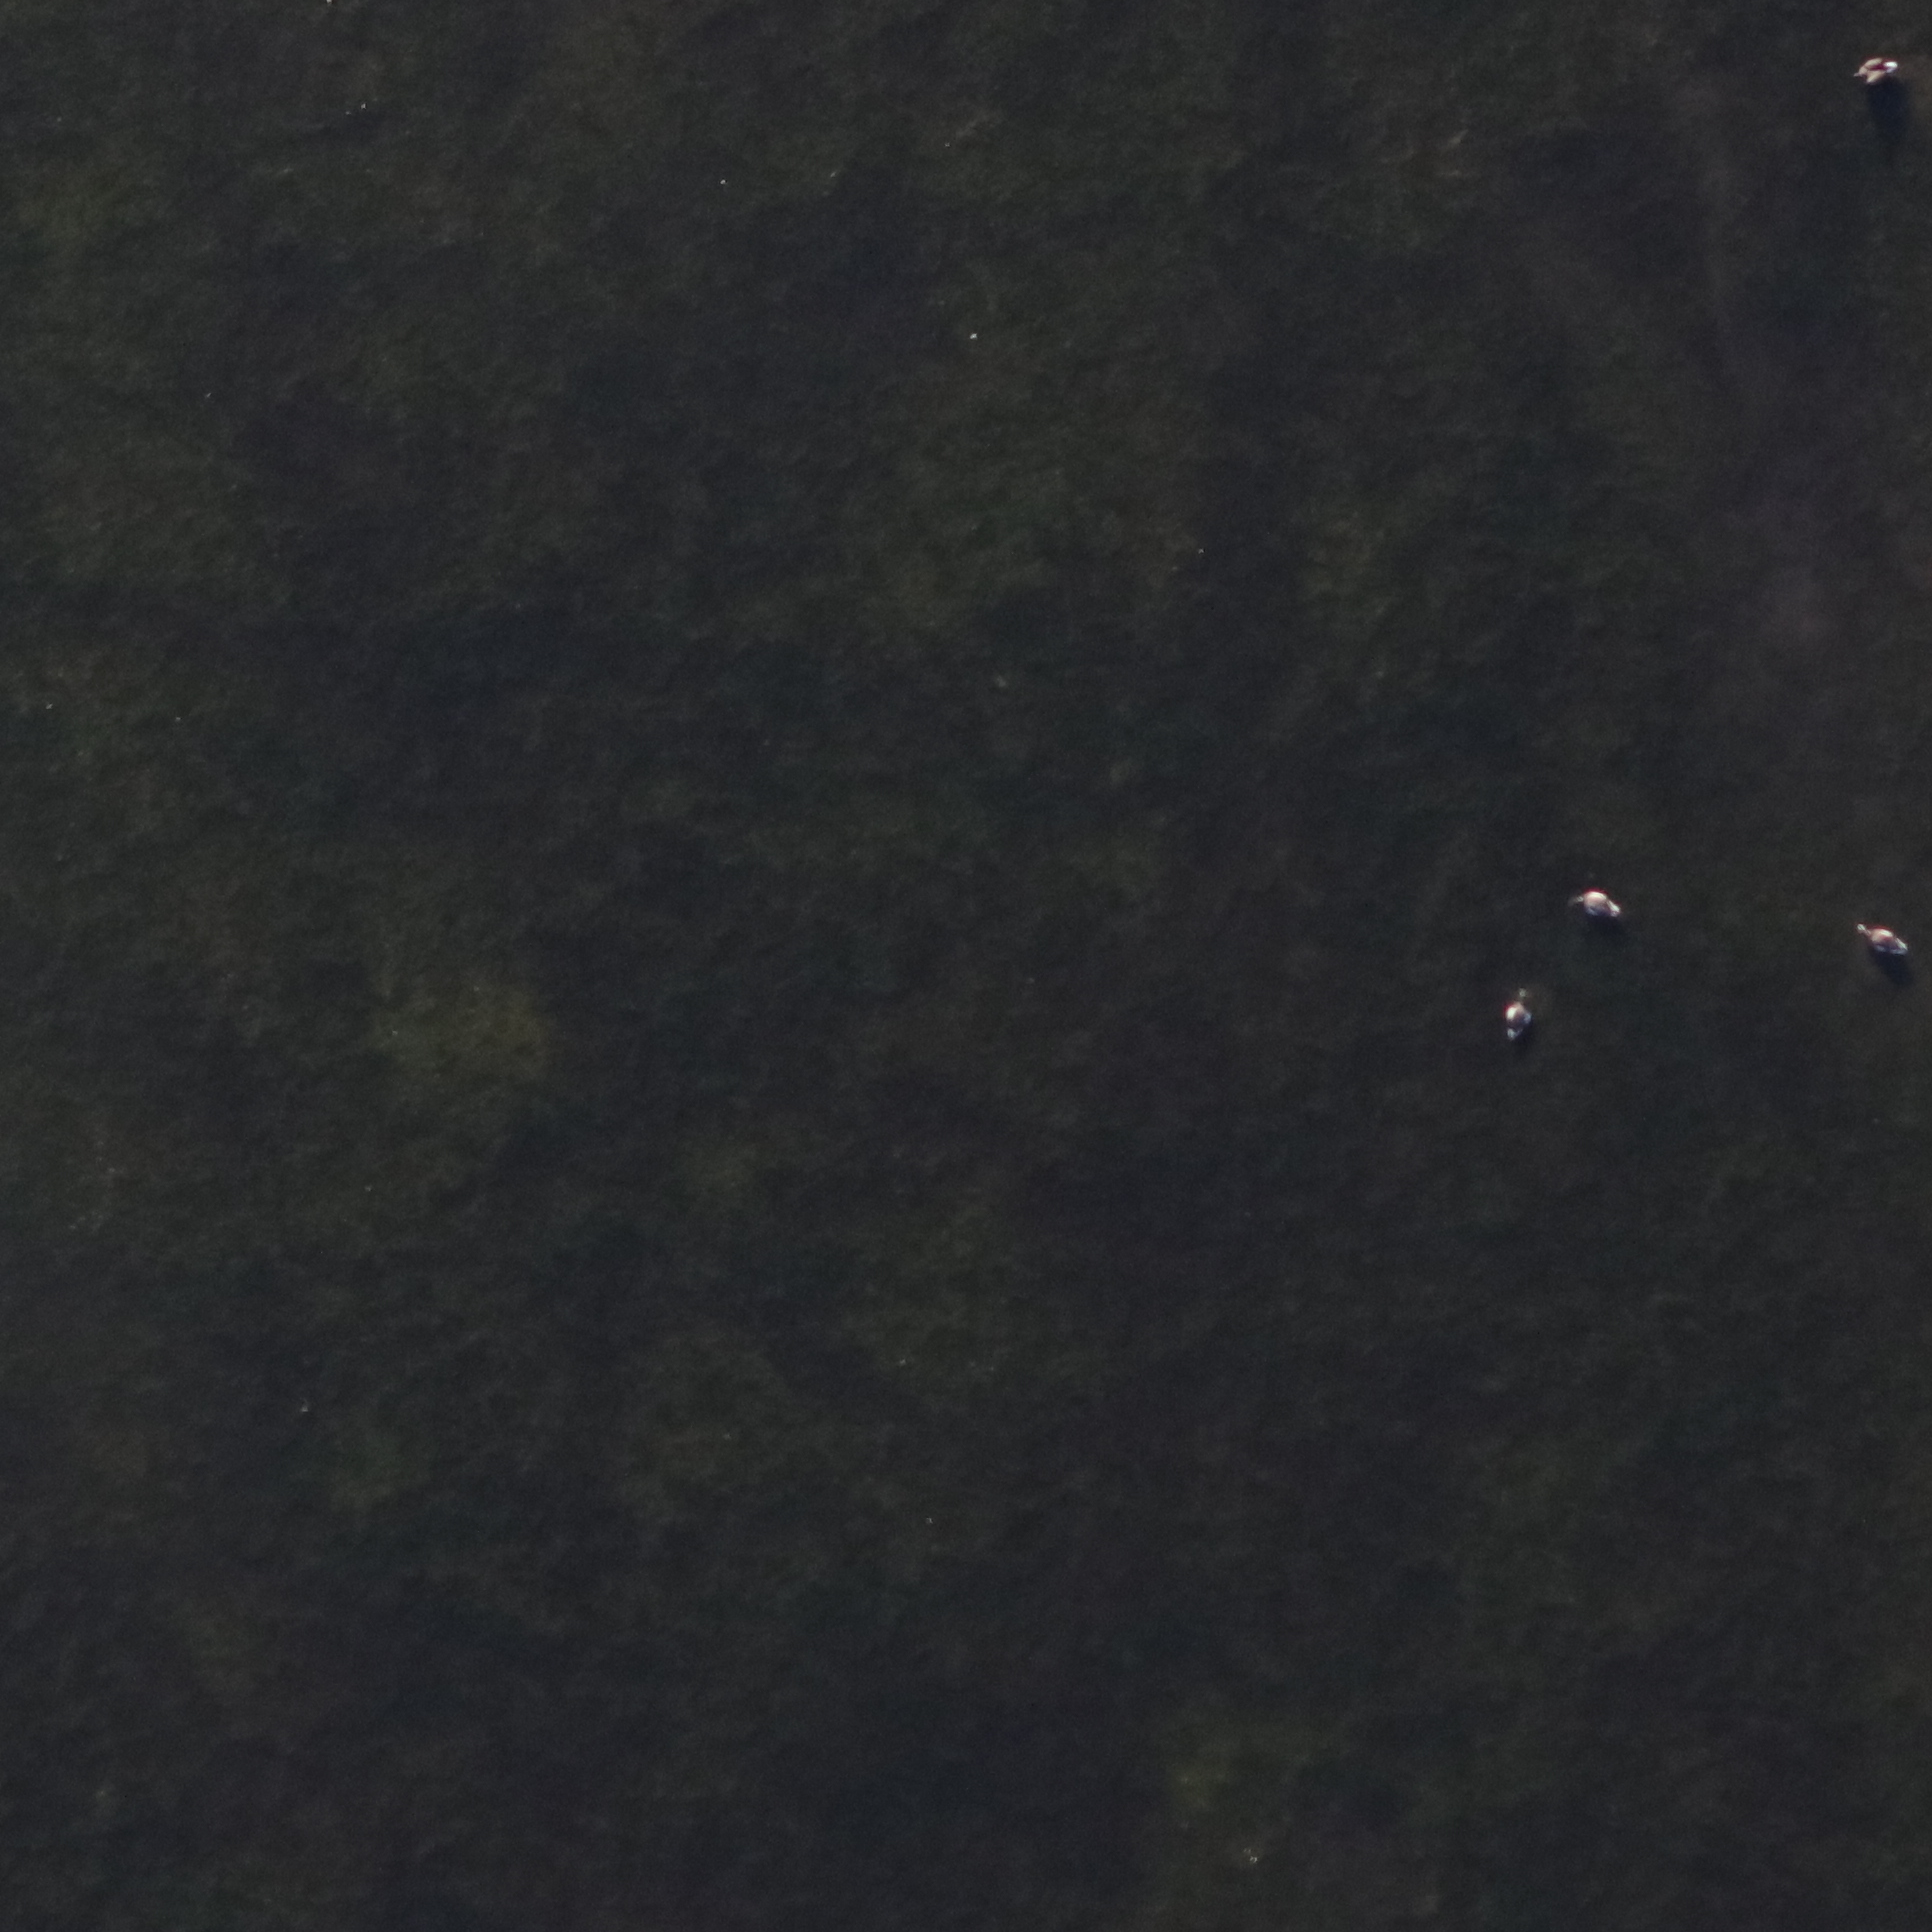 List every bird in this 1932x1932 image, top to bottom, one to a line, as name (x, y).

brant (1877, 69)
brant (1596, 902)
brant (1883, 941)
brant (1519, 1017)